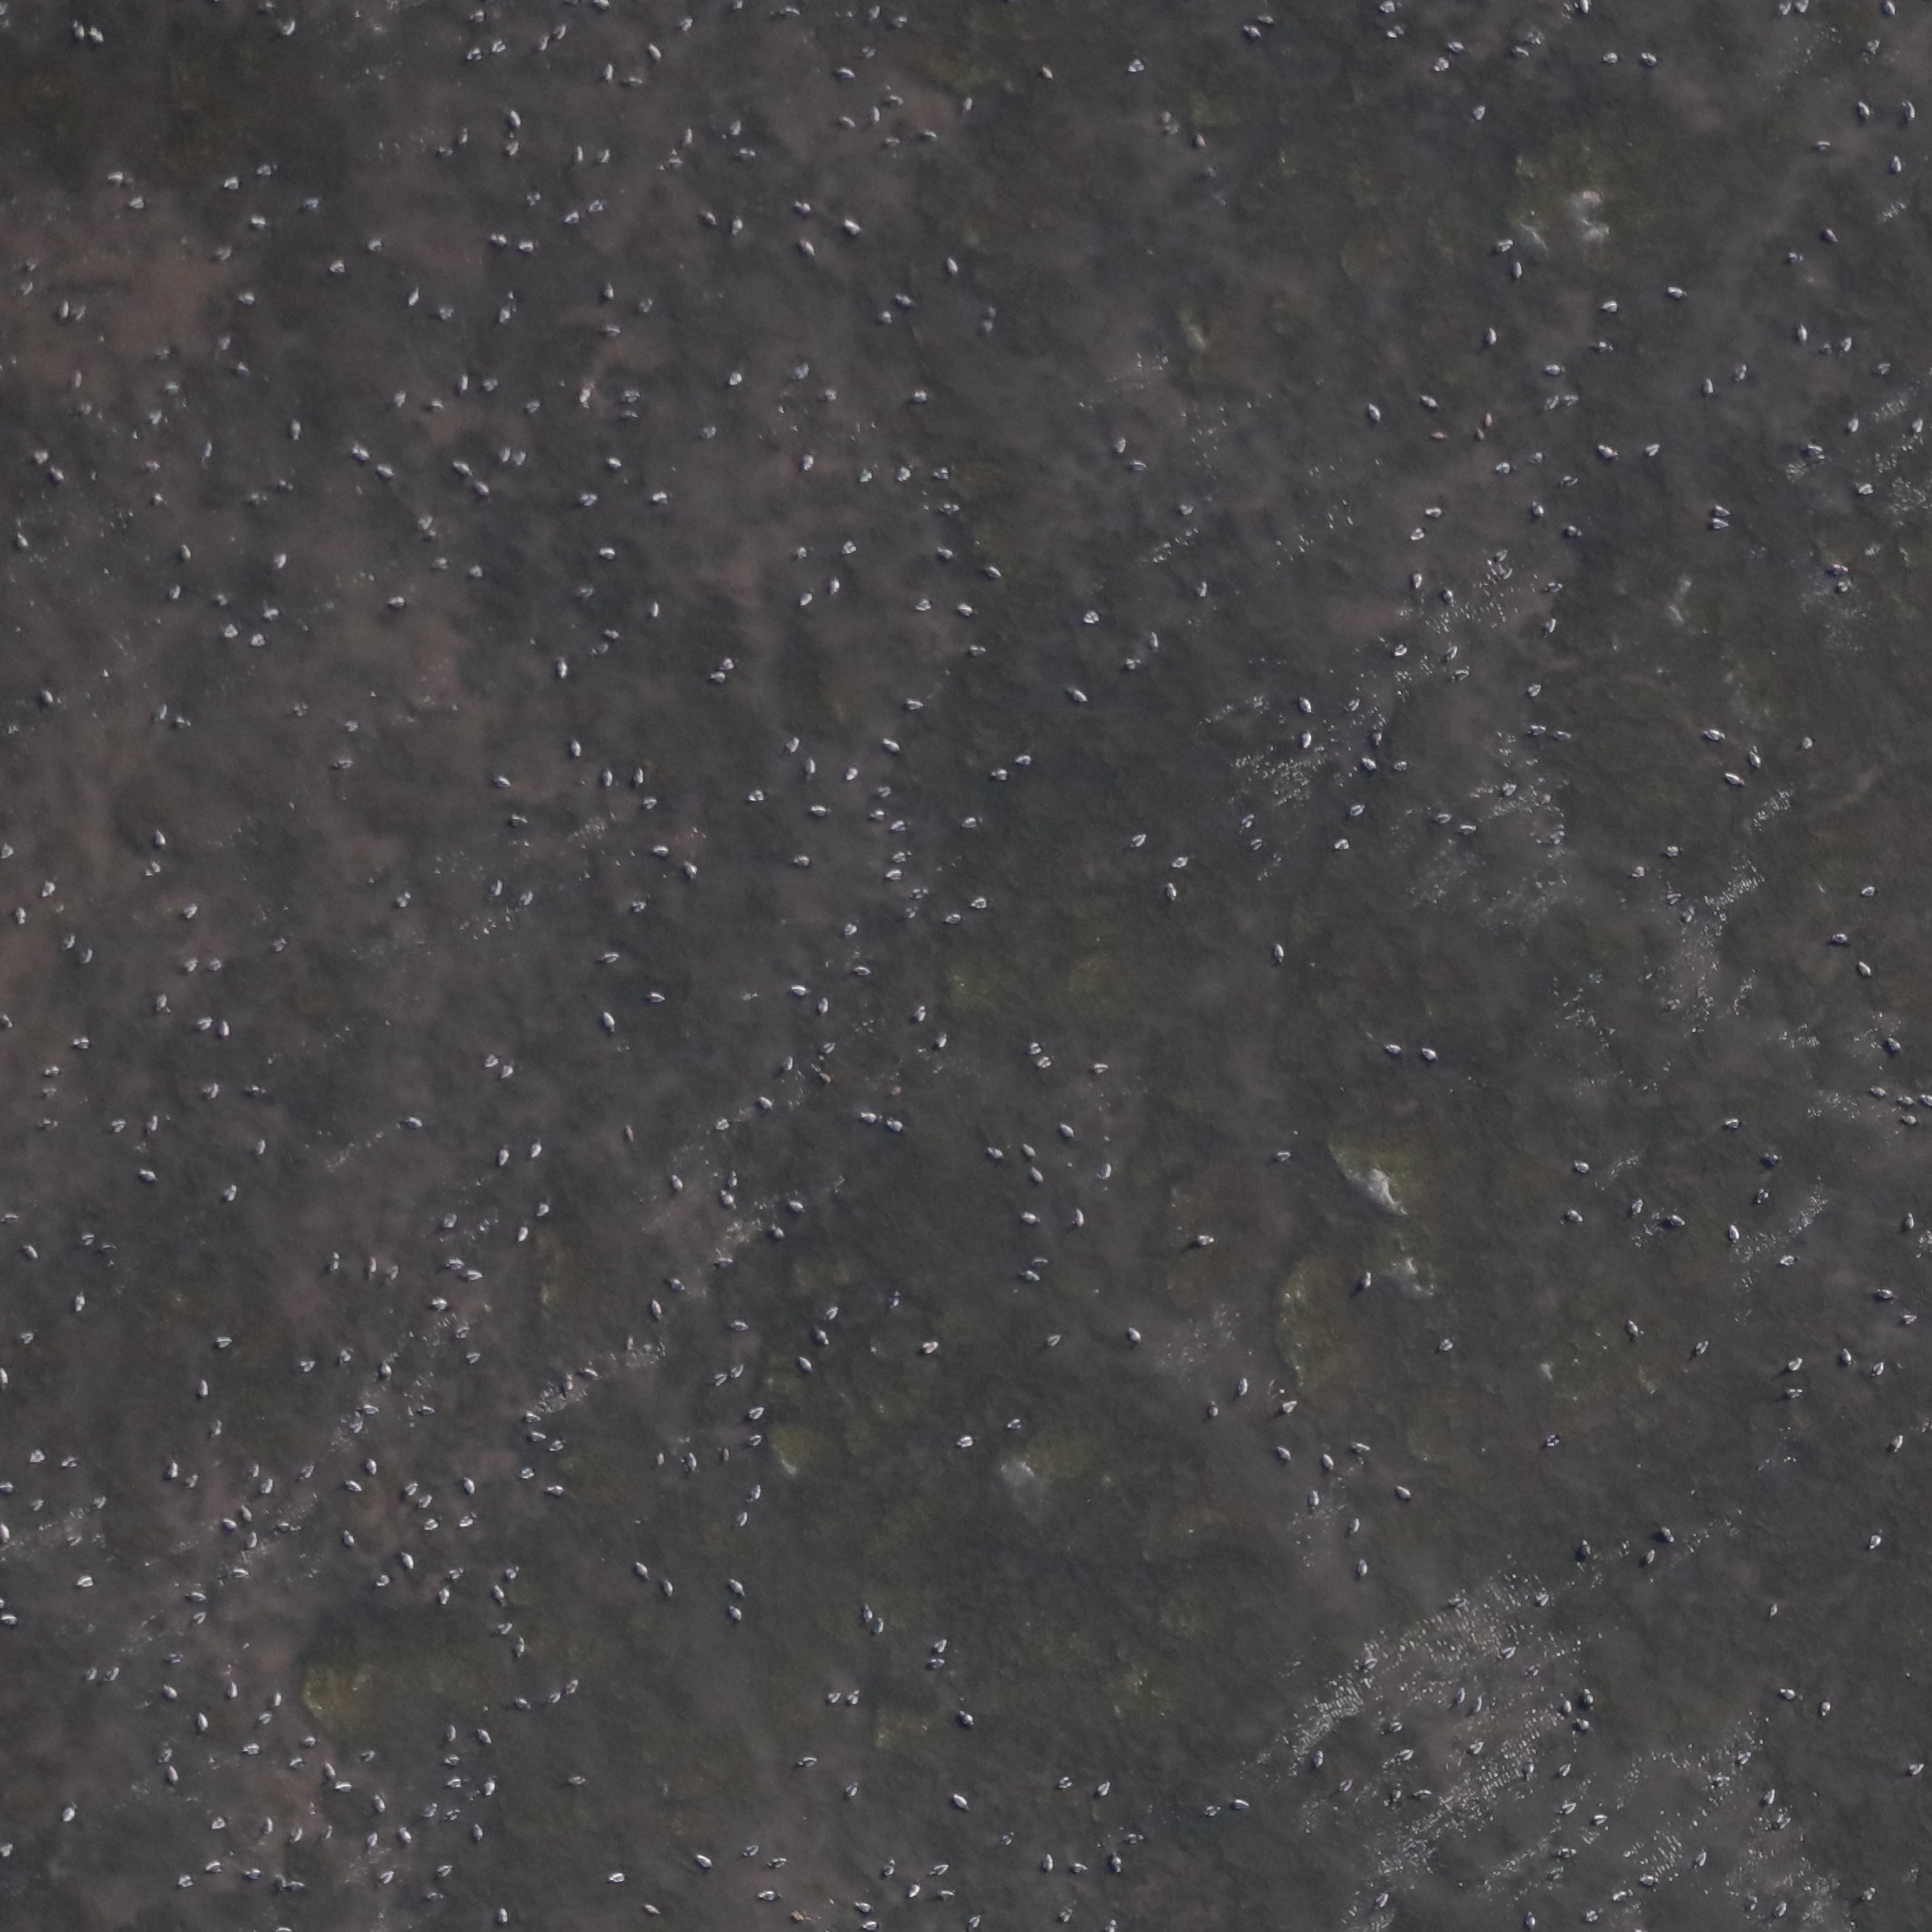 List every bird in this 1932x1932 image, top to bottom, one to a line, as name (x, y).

brant (1899, 0)
brant (1584, 5)
brant (880, 6)
brant (1808, 7)
brant (1786, 11)
brant (802, 13)
brant (1381, 13)
brant (483, 16)
brant (691, 20)
brant (1269, 20)
brant (906, 22)
brant (289, 25)
brant (567, 30)
brant (78, 32)
brant (1250, 33)
brant (96, 34)
brant (1393, 34)
brant (1880, 35)
brant (1540, 41)
brant (546, 43)
brant (499, 47)
brant (1462, 51)
brant (656, 52)
brant (1517, 53)
brant (472, 54)
brant (1611, 55)
brant (1133, 58)
brant (1657, 59)
brant (872, 60)
brant (1052, 71)
brant (617, 73)
brant (1455, 73)
brant (638, 80)
brant (843, 80)
brant (969, 104)
brant (894, 105)
brant (1867, 109)
brant (1488, 114)
brant (1907, 115)
brant (1172, 118)
brant (877, 119)
brant (839, 120)
brant (516, 130)
brant (739, 132)
brant (474, 134)
brant (687, 134)
brant (1178, 135)
brant (930, 137)
brant (892, 142)
brant (1206, 142)
brant (1825, 146)
brant (519, 149)
brant (577, 150)
brant (447, 152)
brant (608, 157)
brant (683, 159)
brant (741, 163)
brant (265, 171)
brant (1901, 171)
brant (115, 174)
brant (233, 185)
brant (534, 196)
brant (140, 197)
brant (601, 198)
brant (310, 207)
brant (802, 208)
brant (577, 216)
brant (708, 218)
brant (265, 221)
brant (858, 225)
brant (743, 229)
other bird (1830, 232)
brant (492, 238)
brant (1502, 240)
brant (531, 249)
brant (808, 249)
brant (384, 250)
brant (233, 251)
brant (28, 258)
brant (1795, 258)
brant (1518, 265)
brant (959, 267)
brant (339, 272)
brant (37, 288)
brant (1681, 289)
brant (248, 291)
brant (612, 292)
brant (417, 301)
brant (62, 306)
brant (653, 306)
brant (900, 306)
brant (1614, 308)
brant (77, 313)
brant (453, 317)
brant (512, 319)
brant (885, 322)
brant (1799, 325)
brant (617, 334)
brant (1492, 337)
brant (227, 342)
brant (1605, 343)
brant (1850, 345)
brant (166, 349)
brant (1820, 349)
brant (1885, 366)
brant (1738, 369)
brant (245, 372)
brant (1555, 373)
brant (801, 374)
brant (76, 376)
brant (1709, 379)
brant (733, 380)
brant (460, 381)
brant (494, 383)
brant (173, 389)
brant (1436, 394)
brant (633, 395)
brant (402, 396)
brant (830, 396)
brant (592, 397)
brant (1574, 398)
brant (918, 401)
brant (438, 404)
brant (533, 404)
brant (1554, 409)
brant (1379, 416)
other bird (1490, 416)
brant (636, 418)
brant (163, 420)
brant (1854, 424)
brant (1440, 428)
brant (1916, 428)
brant (302, 431)
brant (712, 435)
other bird (1479, 435)
brant (1818, 442)
brant (1649, 448)
brant (1120, 450)
brant (365, 451)
brant (212, 454)
brant (510, 455)
brant (802, 455)
brant (1607, 455)
brant (40, 456)
brant (534, 458)
brant (156, 463)
brant (465, 464)
brant (612, 464)
brant (1546, 465)
brant (945, 466)
brant (1504, 467)
brant (863, 469)
brant (1145, 469)
brant (1574, 472)
brant (901, 473)
brant (385, 475)
brant (56, 476)
brant (279, 485)
brant (1873, 490)
brant (486, 491)
brant (163, 493)
brant (258, 498)
brant (588, 502)
brant (1722, 502)
brant (664, 504)
brant (954, 504)
brant (1543, 505)
brant (1186, 509)
brant (1436, 512)
brant (1718, 520)
brant (424, 523)
brant (1578, 527)
brant (1418, 537)
brant (21, 539)
brant (192, 547)
brant (947, 547)
brant (802, 551)
brant (609, 553)
brant (853, 553)
brant (1500, 560)
brant (277, 562)
brant (445, 564)
brant (1834, 570)
brant (993, 571)
brant (479, 573)
brant (1420, 574)
brant (1512, 581)
brant (1553, 583)
brant (1837, 584)
brant (832, 585)
brant (1453, 586)
brant (590, 592)
brant (1203, 592)
brant (177, 596)
brant (808, 599)
brant (229, 600)
brant (926, 602)
brant (395, 605)
brant (659, 607)
brant (968, 607)
brant (281, 612)
brant (1556, 615)
brant (1096, 624)
brant (233, 629)
brant (618, 634)
brant (1153, 639)
brant (260, 640)
brant (604, 649)
brant (1406, 649)
brant (978, 651)
brant (735, 658)
brant (1455, 659)
brant (1127, 662)
brant (572, 665)
brant (720, 678)
brant (1463, 682)
brant (1540, 693)
brant (1088, 695)
brant (48, 697)
brant (917, 705)
brant (1355, 705)
brant (1299, 706)
brant (160, 712)
brant (183, 722)
brant (1531, 730)
brant (1570, 732)
brant (1712, 733)
brant (793, 734)
brant (1808, 740)
brant (1304, 743)
brant (1374, 744)
brant (890, 749)
brant (582, 753)
brant (1027, 755)
brant (1757, 760)
brant (1366, 761)
brant (345, 762)
brant (811, 763)
brant (1400, 771)
brant (606, 776)
brant (850, 778)
brant (1002, 778)
brant (640, 781)
brant (501, 783)
brant (1513, 785)
brant (1732, 785)
brant (889, 790)
brant (749, 801)
brant (654, 802)
brant (815, 807)
brant (880, 811)
brant (1358, 811)
brant (1437, 816)
brant (517, 817)
brant (899, 818)
brant (1249, 825)
brant (972, 826)
brant (1475, 829)
brant (165, 833)
brant (1558, 833)
brant (1141, 839)
brant (1262, 843)
brant (1342, 844)
brant (661, 849)
brant (1678, 854)
brant (910, 858)
brant (156, 863)
brant (804, 865)
brant (1179, 865)
brant (685, 871)
brant (1639, 871)
brant (894, 873)
brant (57, 884)
brant (1877, 890)
brant (406, 892)
brant (1666, 892)
brant (501, 893)
brant (1161, 894)
brant (533, 897)
brant (928, 897)
brant (637, 904)
brant (980, 906)
brant (193, 913)
brant (1681, 914)
brant (910, 915)
brant (22, 917)
brant (60, 917)
brant (954, 925)
brant (856, 927)
brant (1839, 928)
brant (73, 941)
brant (274, 945)
brant (608, 947)
brant (1267, 954)
brant (88, 959)
brant (1868, 959)
brant (860, 961)
brant (217, 963)
brant (192, 974)
brant (801, 984)
brant (663, 1004)
brant (163, 1009)
brant (827, 1015)
brant (924, 1015)
brant (6, 1021)
brant (205, 1029)
brant (227, 1031)
brant (609, 1031)
brant (948, 1037)
brant (91, 1038)
brant (1033, 1043)
brant (1894, 1044)
brant (831, 1048)
brant (1385, 1050)
brant (1434, 1058)
brant (493, 1059)
brant (1051, 1062)
brant (60, 1065)
brant (782, 1068)
brant (1103, 1070)
brant (514, 1077)
other bird (826, 1081)
brant (258, 1092)
brant (1879, 1092)
other bird (891, 1093)
brant (213, 1095)
brant (55, 1098)
brant (1901, 1098)
brant (1929, 1101)
brant (774, 1104)
brant (866, 1107)
brant (416, 1116)
brant (905, 1119)
brant (110, 1120)
brant (1912, 1120)
brant (162, 1121)
brant (49, 1123)
brant (1735, 1123)
brant (726, 1124)
other bird (626, 1131)
brant (1067, 1132)
brant (273, 1148)
brant (537, 1152)
brant (1290, 1154)
brant (994, 1155)
brant (1034, 1155)
brant (1769, 1156)
brant (496, 1160)
brant (1583, 1162)
brant (1103, 1174)
brant (153, 1175)
brant (1041, 1179)
brant (736, 1180)
brant (685, 1181)
brant (236, 1188)
brant (1764, 1196)
brant (542, 1203)
brant (732, 1203)
brant (800, 1210)
brant (1635, 1212)
brant (1079, 1214)
brant (1028, 1215)
brant (453, 1216)
brant (1574, 1217)
brant (10, 1219)
brant (1907, 1221)
brant (1672, 1224)
brant (1734, 1228)
brant (783, 1230)
brant (521, 1233)
brant (90, 1239)
brant (1201, 1244)
brant (118, 1248)
brant (33, 1249)
brant (1041, 1254)
brant (1795, 1254)
brant (721, 1258)
brant (451, 1263)
brant (372, 1268)
brant (329, 1270)
brant (392, 1271)
brant (476, 1272)
brant (1033, 1272)
brant (1367, 1289)
brant (681, 1290)
brant (1886, 1291)
brant (892, 1294)
brant (83, 1296)
brant (658, 1304)
brant (437, 1308)
brant (832, 1310)
brant (1638, 1318)
brant (741, 1324)
brant (472, 1325)
brant (1913, 1326)
brant (28, 1329)
brant (1059, 1331)
brant (1137, 1336)
brant (633, 1337)
brant (228, 1338)
brant (818, 1339)
brant (1457, 1339)
brant (934, 1345)
brant (1697, 1347)
brant (341, 1354)
brant (1850, 1354)
brant (479, 1358)
brant (804, 1359)
brant (748, 1363)
brant (1796, 1363)
brant (395, 1364)
brant (306, 1368)
brant (1874, 1369)
brant (594, 1376)
brant (721, 1378)
brant (202, 1381)
brant (1239, 1385)
brant (564, 1388)
brant (1797, 1392)
brant (371, 1404)
brant (428, 1406)
brant (754, 1409)
brant (1211, 1412)
brant (533, 1413)
brant (1292, 1413)
brant (222, 1424)
brant (1014, 1424)
brant (352, 1434)
brant (535, 1434)
brant (1555, 1437)
brant (752, 1439)
brant (556, 1442)
brant (973, 1442)
brant (1904, 1446)
brant (1366, 1450)
other bird (661, 1451)
brant (737, 1451)
brant (79, 1456)
brant (42, 1461)
brant (697, 1463)
brant (1286, 1463)
brant (535, 1466)
brant (370, 1468)
brant (1329, 1469)
brant (258, 1472)
brant (178, 1473)
brant (301, 1475)
brant (478, 1479)
brant (276, 1481)
brant (208, 1482)
brant (420, 1482)
brant (360, 1491)
brant (554, 1491)
brant (427, 1493)
brant (8, 1494)
brant (1418, 1494)
brant (756, 1498)
brant (46, 1502)
brant (1310, 1503)
brant (105, 1505)
brant (248, 1513)
brant (480, 1513)
brant (439, 1515)
brant (290, 1521)
brant (751, 1523)
brant (1363, 1527)
brant (1670, 1527)
brant (228, 1528)
brant (13, 1530)
brant (354, 1536)
brant (81, 1537)
brant (1881, 1540)
brant (254, 1541)
brant (1591, 1543)
brant (418, 1558)
brant (1365, 1562)
brant (1659, 1562)
brant (515, 1565)
brant (101, 1566)
brant (649, 1567)
brant (458, 1570)
brant (247, 1572)
brant (94, 1579)
brant (388, 1581)
brant (745, 1583)
brant (672, 1585)
brant (1558, 1592)
brant (504, 1593)
brant (200, 1596)
brant (438, 1598)
brant (1456, 1602)
brant (737, 1610)
other bird (1775, 1611)
brant (871, 1615)
brant (206, 1616)
brant (15, 1621)
brant (504, 1624)
brant (885, 1626)
brant (938, 1645)
brant (1516, 1645)
brant (521, 1647)
brant (173, 1649)
brant (1371, 1669)
brant (1531, 1670)
brant (123, 1672)
brant (939, 1675)
brant (98, 1679)
brant (173, 1679)
brant (573, 1685)
brant (239, 1689)
brant (1795, 1689)
brant (283, 1691)
brant (1587, 1691)
brant (865, 1697)
brant (1459, 1697)
brant (832, 1698)
brant (550, 1701)
brant (533, 1703)
brant (1488, 1703)
brant (1834, 1704)
brant (1568, 1707)
brant (280, 1710)
brant (964, 1714)
brant (200, 1717)
brant (1395, 1717)
brant (1590, 1726)
brant (458, 1734)
brant (486, 1735)
brant (325, 1738)
brant (254, 1743)
brant (178, 1745)
brant (1407, 1746)
brant (1485, 1746)
brant (369, 1750)
brant (814, 1750)
brant (1746, 1750)
brant (1321, 1758)
brant (298, 1763)
brant (464, 1764)
brant (1911, 1764)
brant (1541, 1765)
brant (1570, 1765)
brant (332, 1769)
brant (181, 1772)
brant (580, 1776)
brant (1719, 1777)
brant (340, 1778)
brant (1351, 1778)
brant (495, 1784)
brant (1074, 1786)
brant (1404, 1791)
brant (858, 1793)
brant (457, 1794)
brant (1763, 1796)
brant (1430, 1797)
brant (1111, 1799)
brant (385, 1800)
brant (963, 1800)
brant (81, 1803)
brant (1574, 1805)
brant (434, 1806)
brant (1240, 1806)
brant (1216, 1807)
brant (1603, 1818)
brant (1781, 1818)
brant (225, 1824)
brant (455, 1824)
brant (484, 1826)
brant (272, 1828)
brant (295, 1832)
brant (320, 1832)
brant (378, 1837)
brant (1138, 1837)
brant (759, 1838)
brant (407, 1845)
brant (1012, 1845)
brant (11, 1851)
brant (1702, 1854)
brant (1571, 1855)
brant (1048, 1858)
brant (710, 1861)
brant (784, 1865)
brant (1123, 1865)
brant (1086, 1867)
brant (947, 1868)
brant (452, 1873)
brant (218, 1874)
brant (898, 1874)
brant (192, 1875)
brant (393, 1876)
brant (628, 1876)
brant (260, 1879)
brant (1559, 1879)
brant (295, 1882)
brant (1645, 1882)
brant (768, 1883)
brant (909, 1891)
brant (445, 1895)
brant (1622, 1895)
brant (1868, 1895)
brant (1388, 1902)
brant (952, 1904)
brant (1751, 1905)
brant (870, 1906)
brant (1786, 1910)
other bird (656, 1911)
brant (1068, 1911)
brant (506, 1913)
brant (1597, 1913)
other bird (802, 1916)
brant (980, 1919)
brant (290, 1922)
brant (1527, 1922)
brant (1651, 1923)
brant (873, 1925)